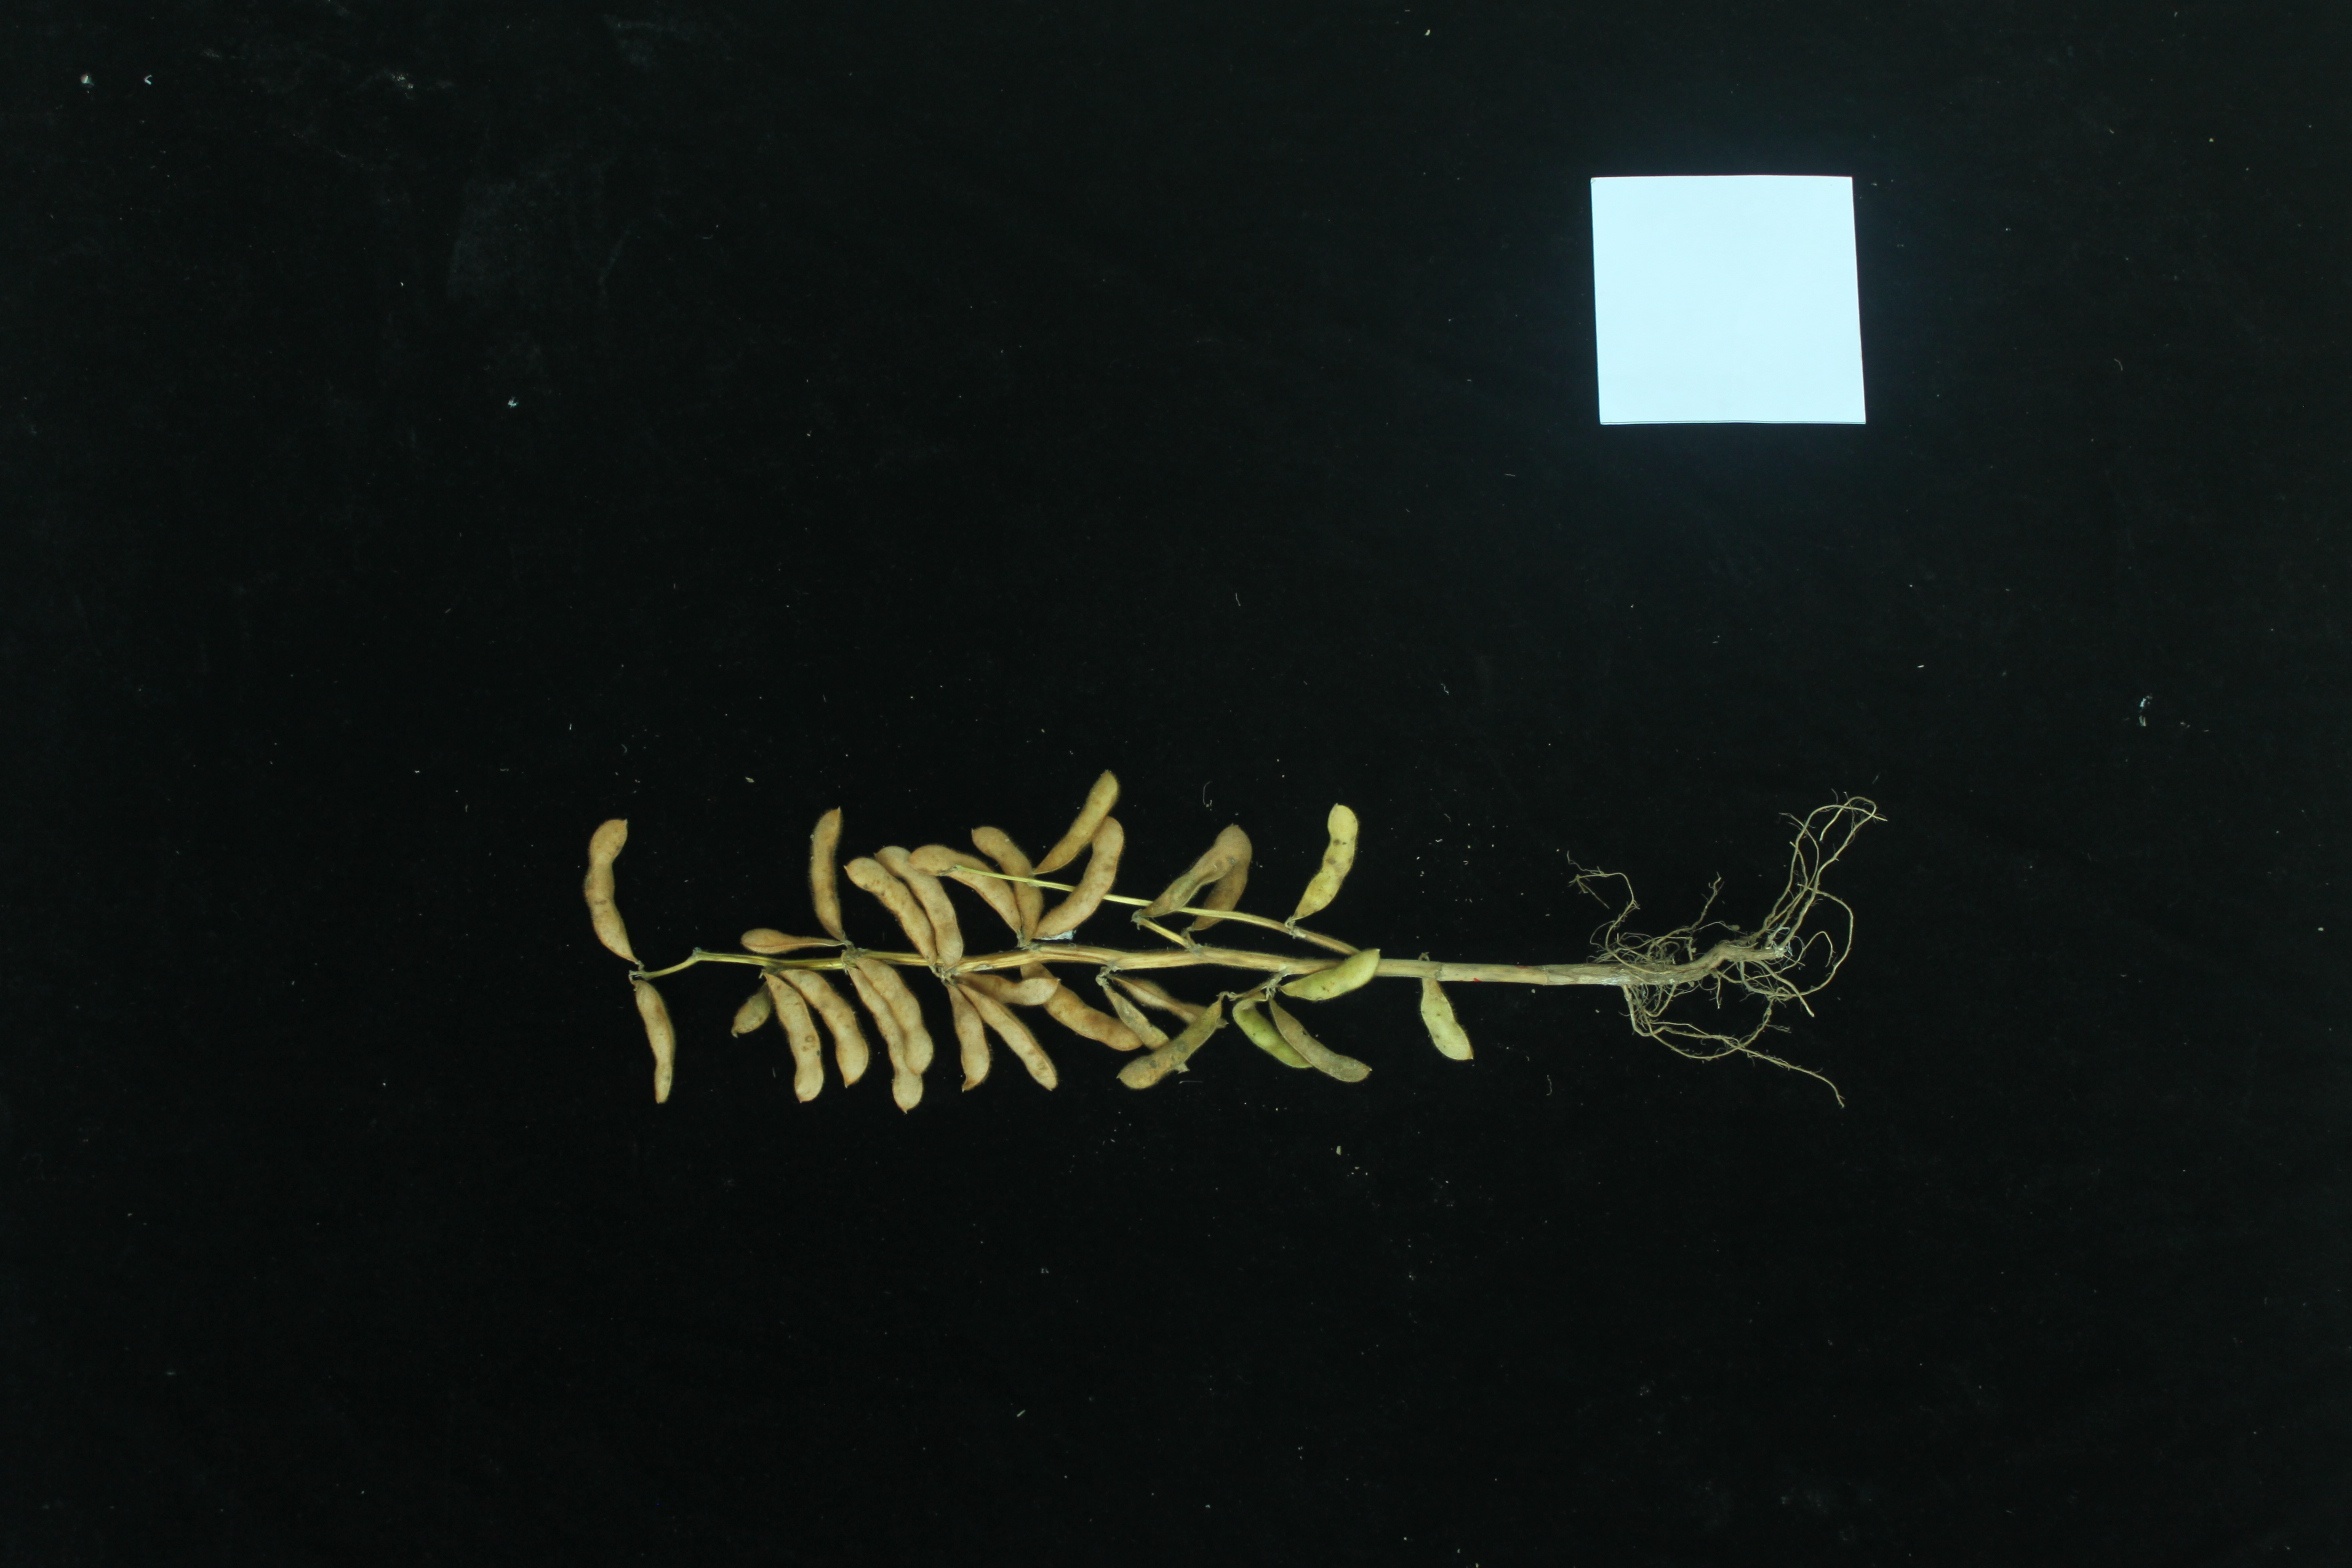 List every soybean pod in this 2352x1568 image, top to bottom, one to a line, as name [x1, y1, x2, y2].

soybean pod [1032, 769, 1119, 875]
soybean pod [1293, 804, 1358, 920]
soybean pod [809, 811, 847, 941]
soybean pod [1033, 817, 1125, 939]
soybean pod [584, 821, 637, 964]
soybean pod [1184, 823, 1252, 934]
soybean pod [971, 829, 1042, 943]
soybean pod [1133, 841, 1242, 921]
soybean pod [906, 845, 1022, 946]
soybean pod [872, 847, 961, 973]
soybean pod [845, 858, 938, 972]
soybean pod [742, 928, 828, 955]
soybean pod [1279, 949, 1381, 1001]
soybean pod [843, 953, 933, 1072]
soybean pod [1019, 963, 1141, 1051]
soybean pod [846, 966, 923, 1113]
soybean pod [1421, 966, 1472, 1061]
soybean pod [762, 969, 823, 1105]
soybean pod [776, 969, 869, 1087]
soybean pod [953, 975, 1061, 1006]
soybean pod [1096, 976, 1190, 1071]
soybean pod [1104, 976, 1228, 1030]
soybean pod [633, 981, 675, 1104]
soybean pod [945, 982, 989, 1092]
soybean pod [732, 984, 772, 1032]
soybean pod [956, 984, 1058, 1092]
soybean pod [1231, 994, 1311, 1069]
soybean pod [1270, 999, 1375, 1084]
soybean pod [1116, 1000, 1220, 1089]